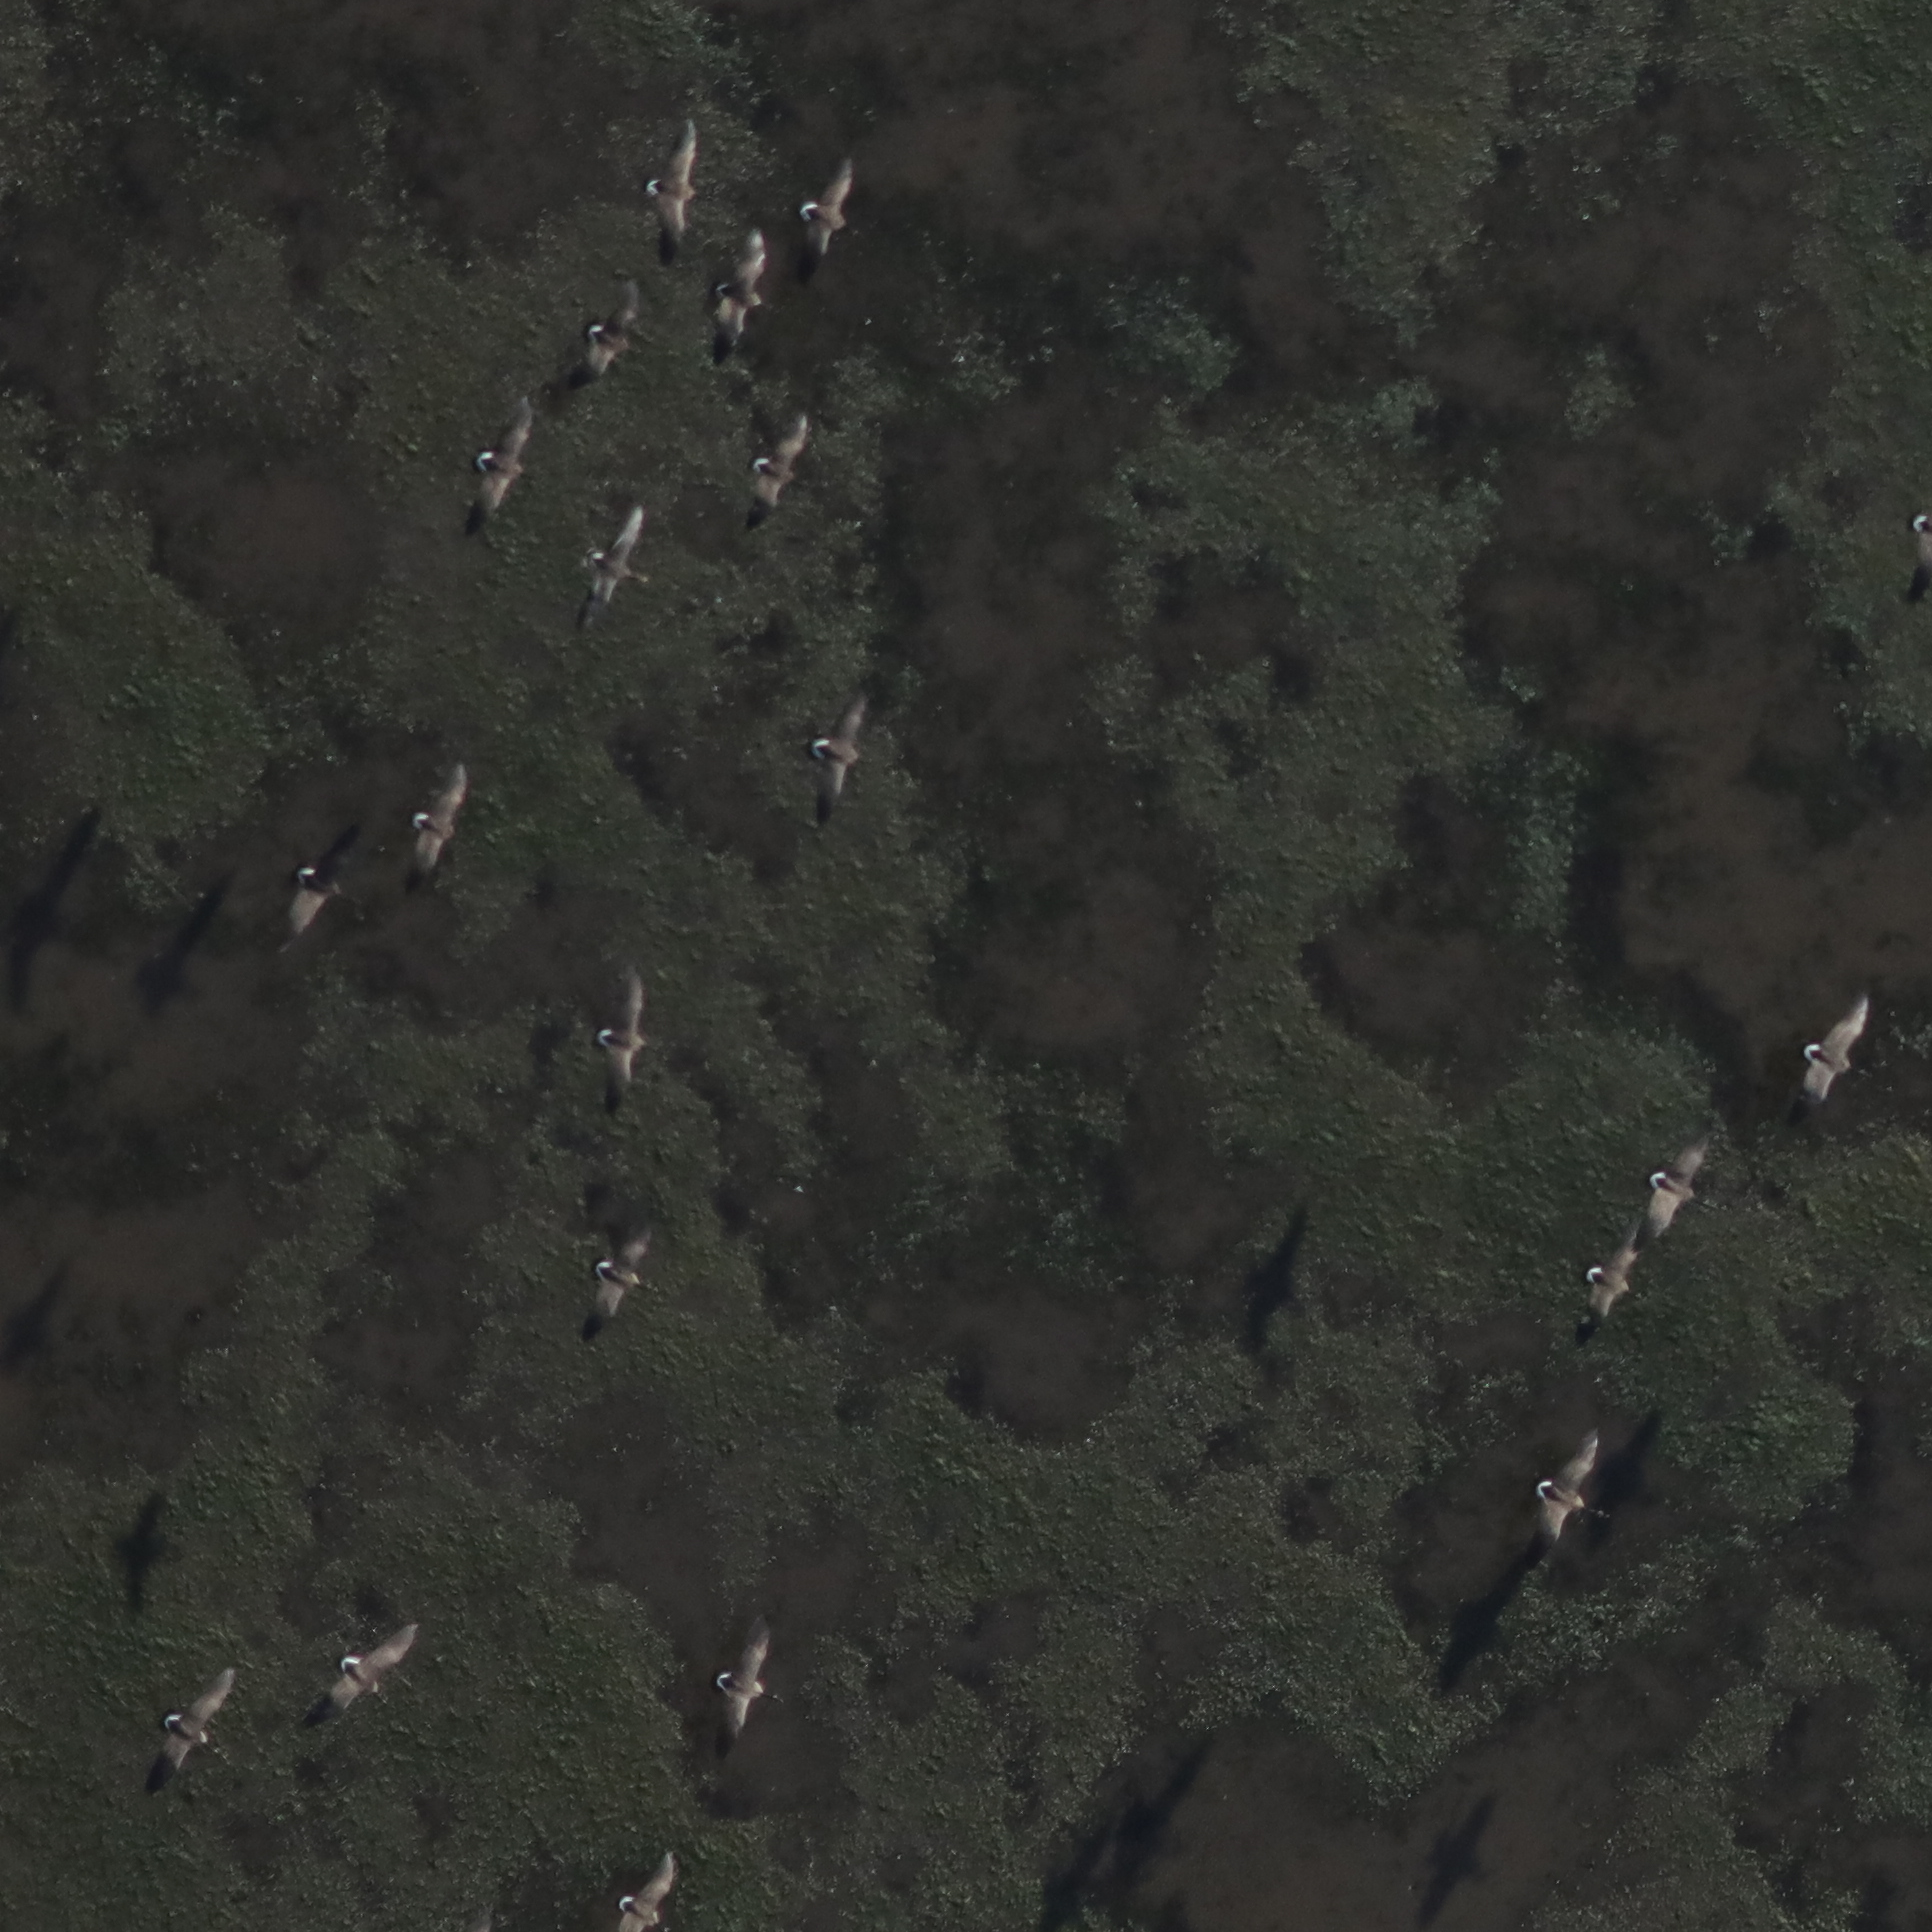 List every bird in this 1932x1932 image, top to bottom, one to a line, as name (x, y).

Canada goose (676, 194)
Canada goose (828, 210)
Canada goose (737, 295)
Canada goose (609, 341)
Canada goose (496, 466)
Canada goose (776, 472)
Canada goose (607, 563)
Canada goose (832, 749)
Canada goose (437, 831)
Canada goose (322, 887)
Canada goose (623, 1040)
Canada goose (1833, 1064)
Canada goose (1675, 1193)
Canada goose (617, 1277)
Canada goose (1610, 1292)
Canada goose (1563, 1503)
Canada goose (360, 1671)
Canada goose (742, 1688)
Canada goose (192, 1731)
Canada goose (641, 1914)